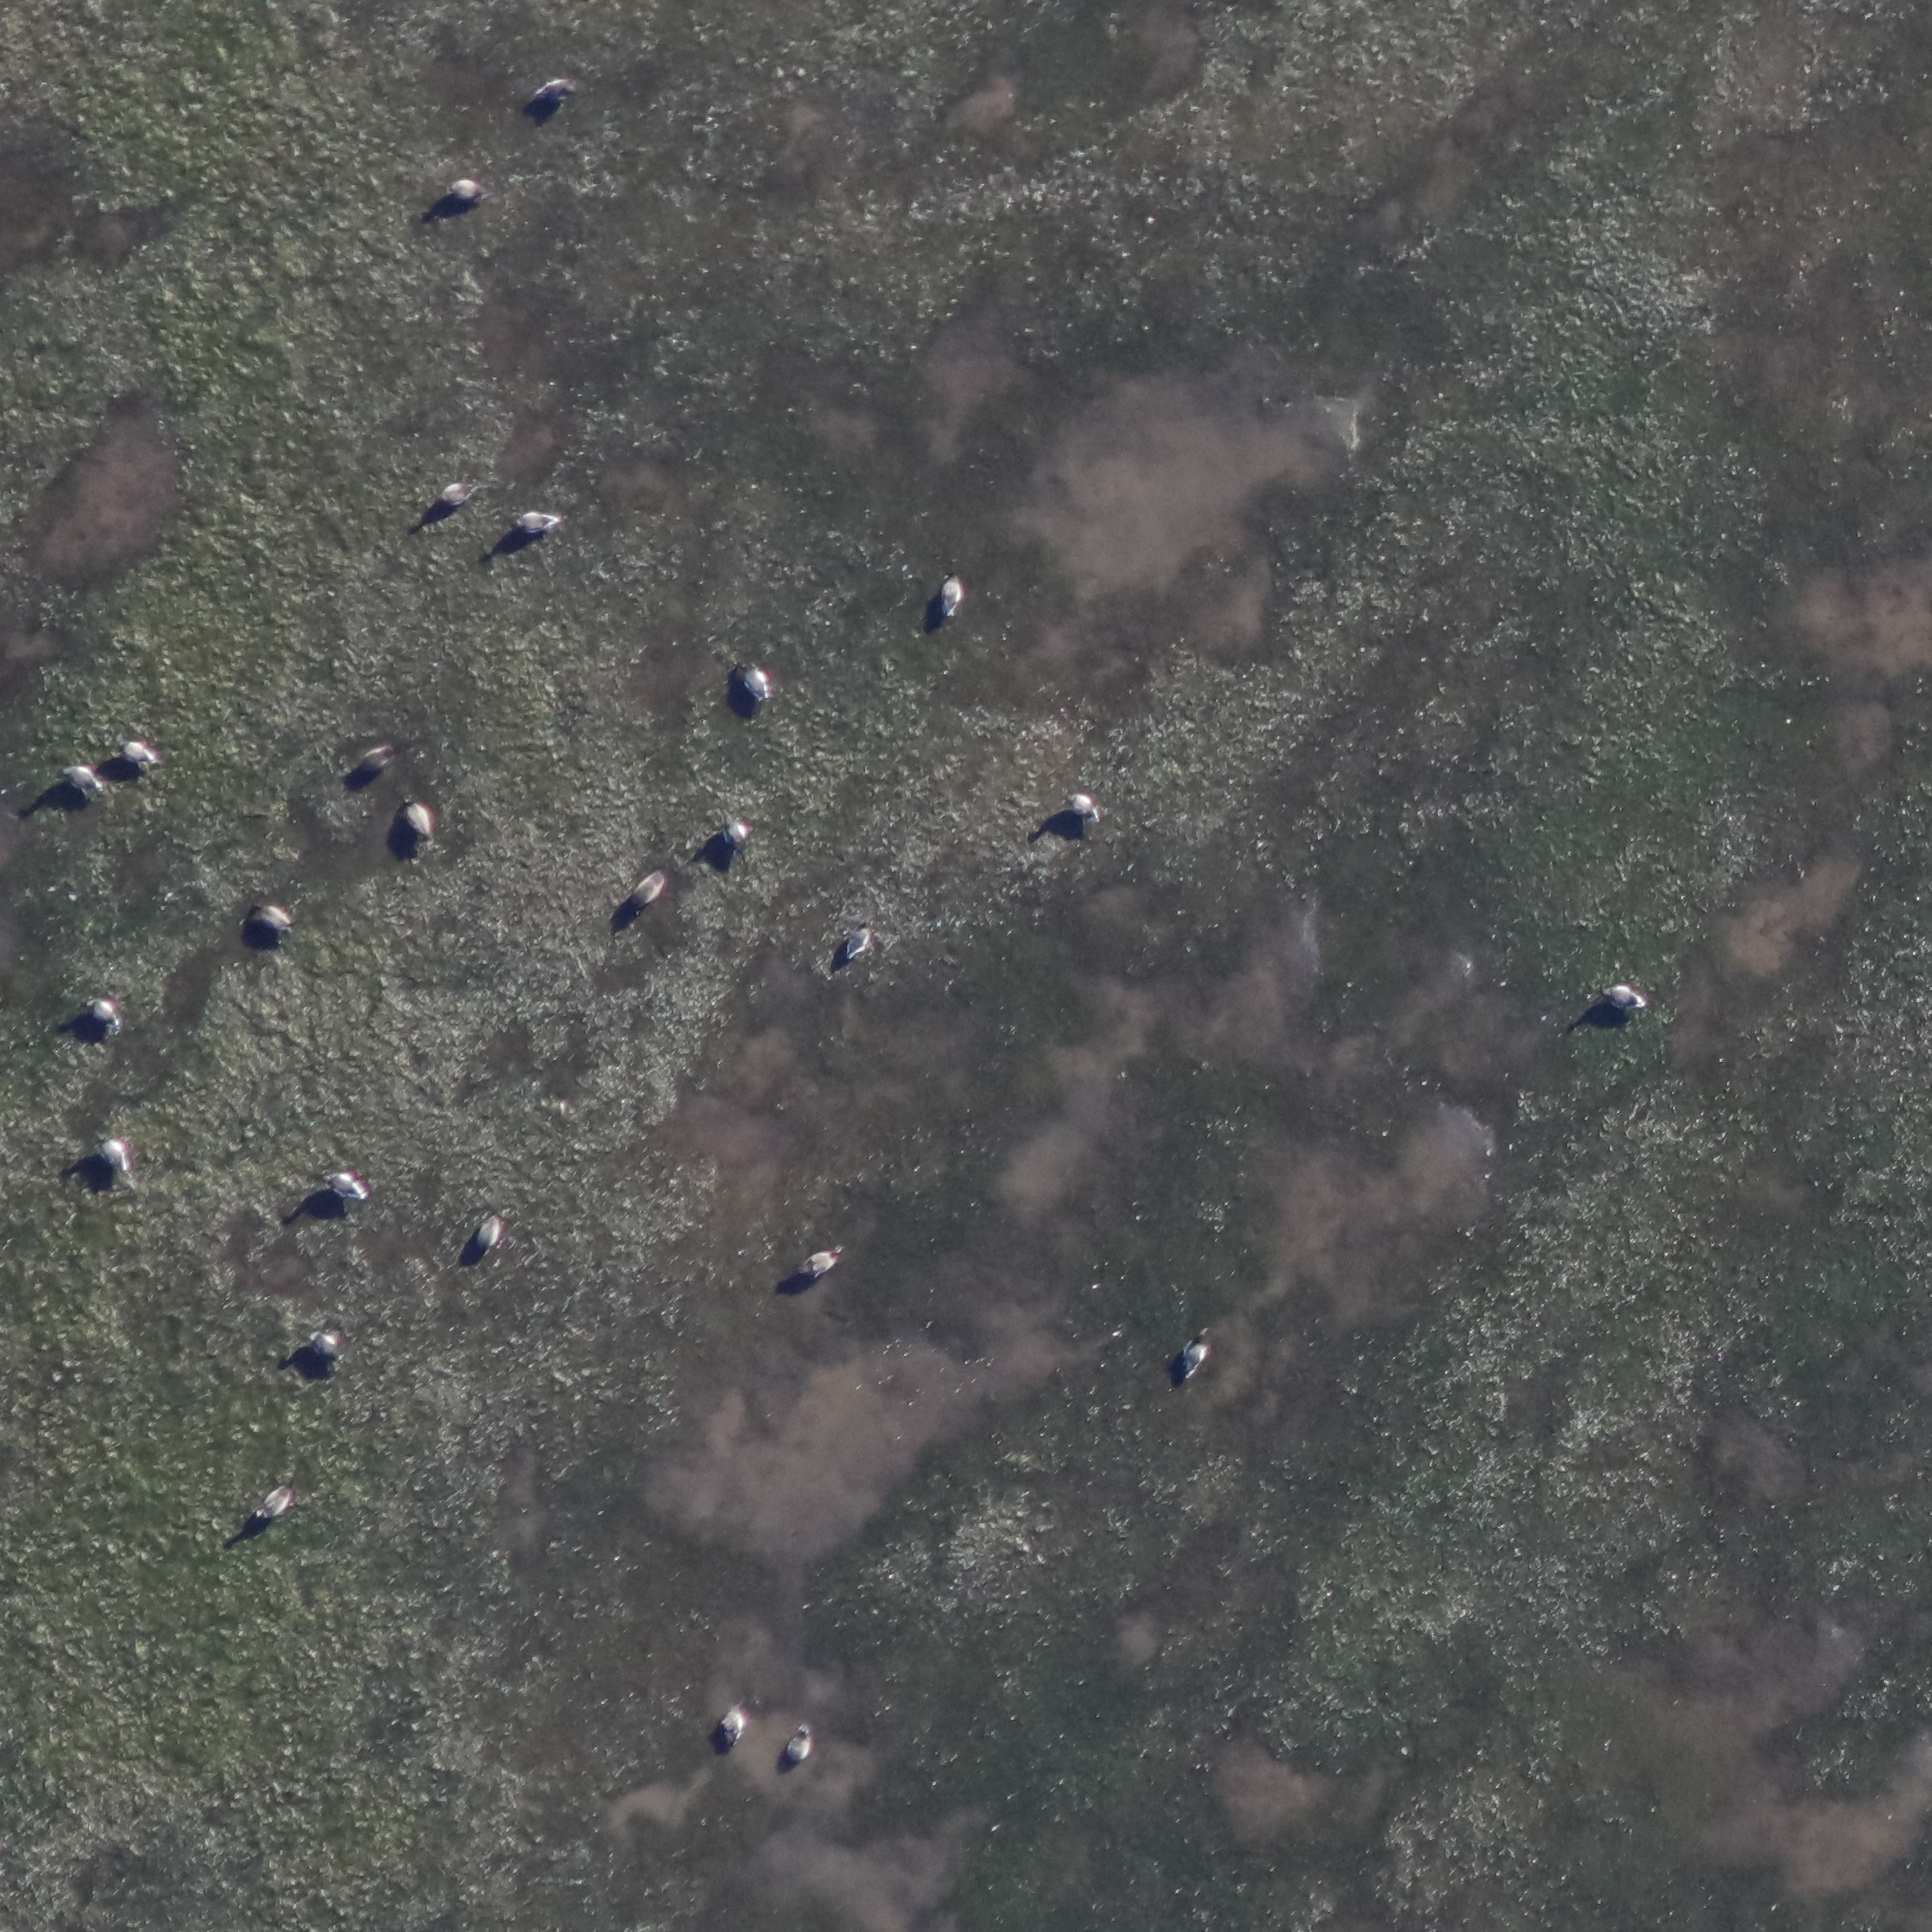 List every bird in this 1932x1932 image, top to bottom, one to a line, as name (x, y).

brant (552, 93)
brant (466, 192)
brant (458, 494)
brant (537, 523)
brant (953, 599)
brant (756, 681)
brant (140, 752)
Canada goose (374, 759)
brant (85, 780)
brant (1082, 811)
Canada goose (417, 821)
brant (737, 831)
Canada goose (651, 889)
Canada goose (270, 918)
brant (855, 941)
brant (1622, 995)
brant (104, 1017)
brant (115, 1155)
brant (345, 1181)
Canada goose (491, 1232)
brant (819, 1263)
brant (326, 1344)
brant (1192, 1357)
brant (277, 1501)
brant (739, 1726)
brant (800, 1748)